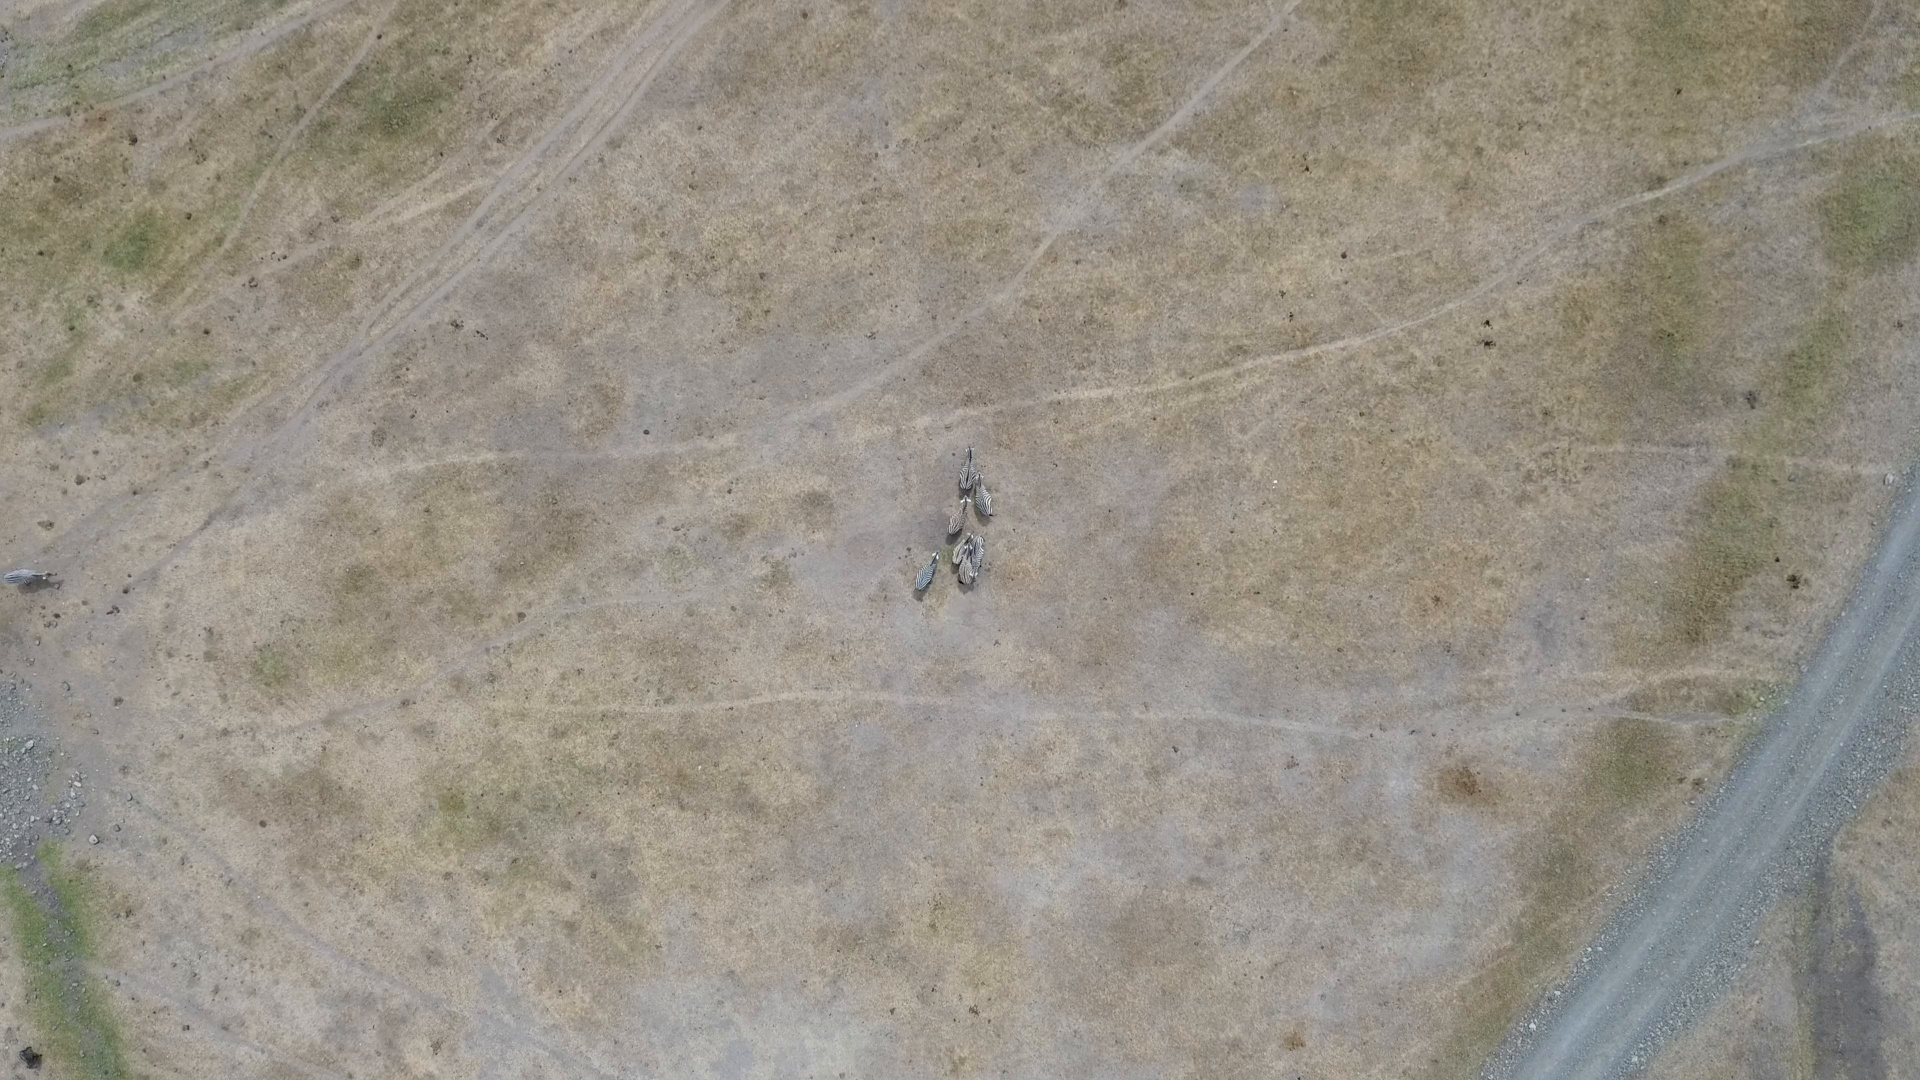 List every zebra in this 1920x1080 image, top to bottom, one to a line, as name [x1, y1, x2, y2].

zebra [959, 445, 977, 490]
zebra [974, 470, 992, 516]
zebra [947, 494, 971, 535]
zebra [951, 531, 974, 564]
zebra [970, 535, 992, 581]
zebra [958, 543, 974, 584]
zebra [913, 552, 944, 592]
zebra [4, 568, 65, 588]